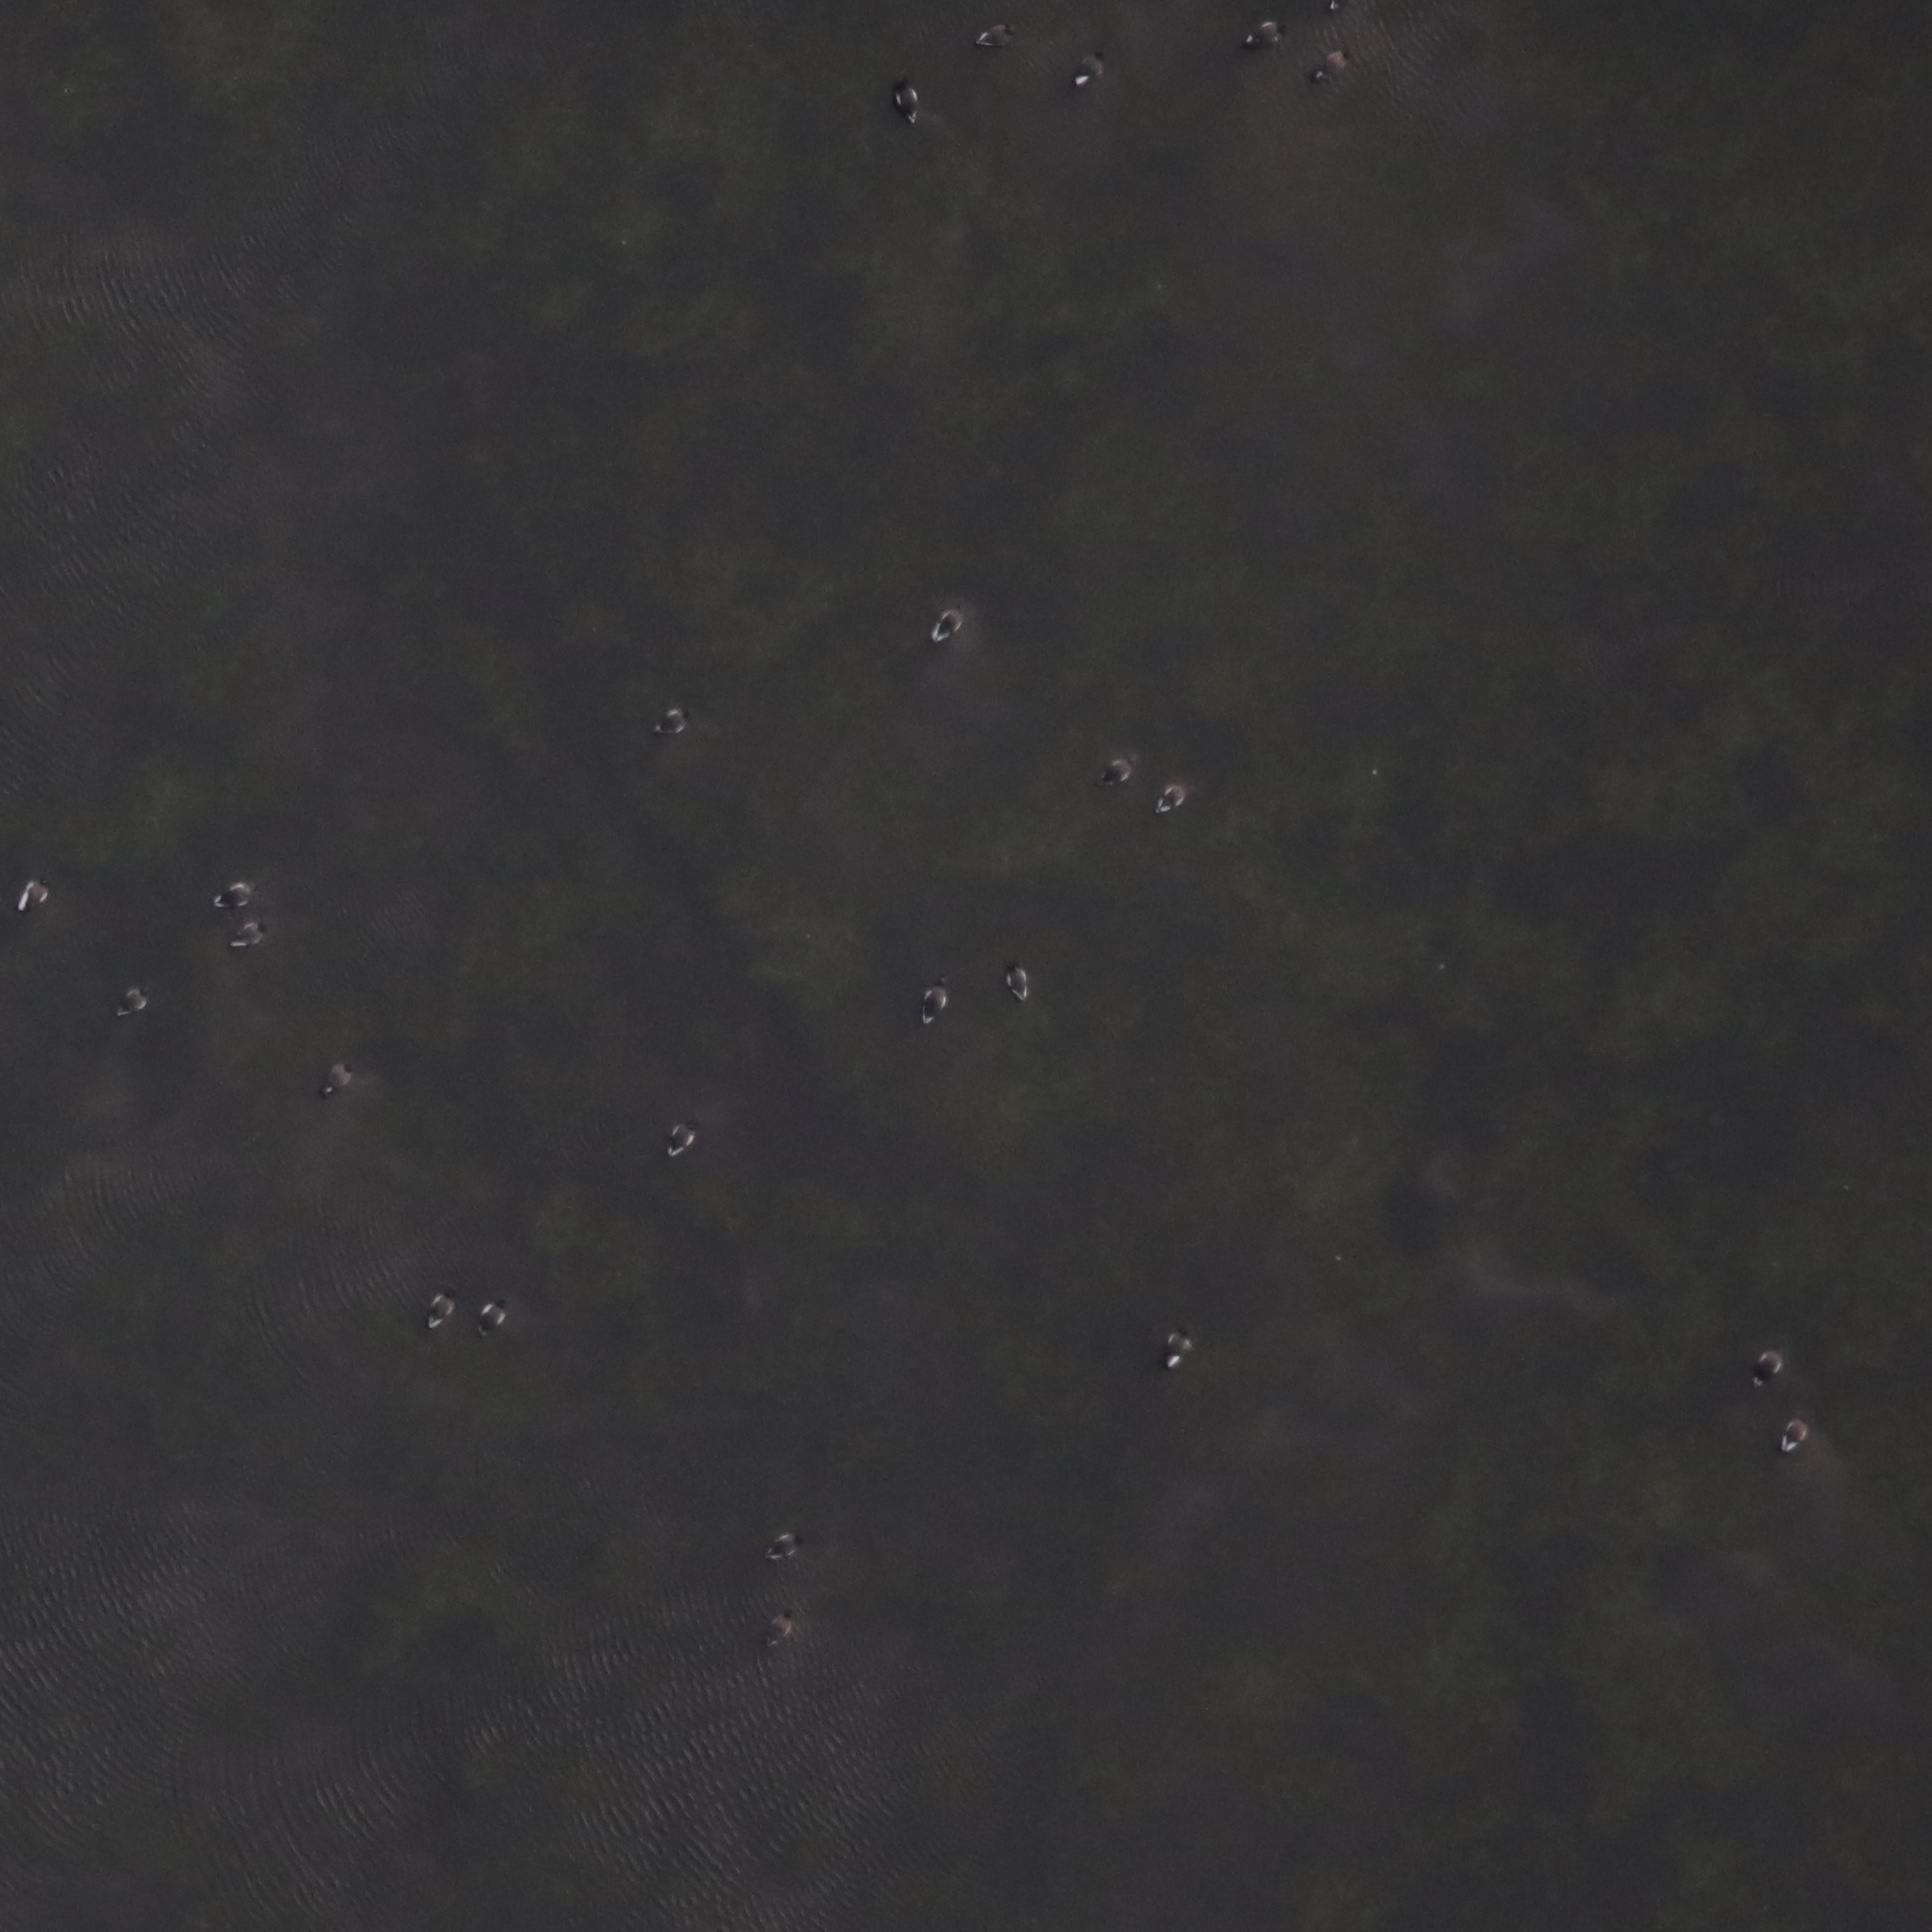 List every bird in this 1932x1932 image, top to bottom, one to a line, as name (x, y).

brant (1259, 34)
brant (994, 37)
brant (1332, 65)
brant (1088, 71)
brant (908, 101)
brant (949, 624)
brant (669, 721)
brant (1114, 773)
brant (1170, 802)
brant (34, 892)
brant (239, 899)
brant (247, 938)
brant (1019, 982)
brant (126, 1001)
brant (935, 1002)
brant (340, 1078)
brant (677, 1143)
brant (443, 1308)
brant (494, 1316)
brant (1177, 1345)
brant (1769, 1366)
brant (1797, 1431)
brant (786, 1548)
brant (781, 1628)